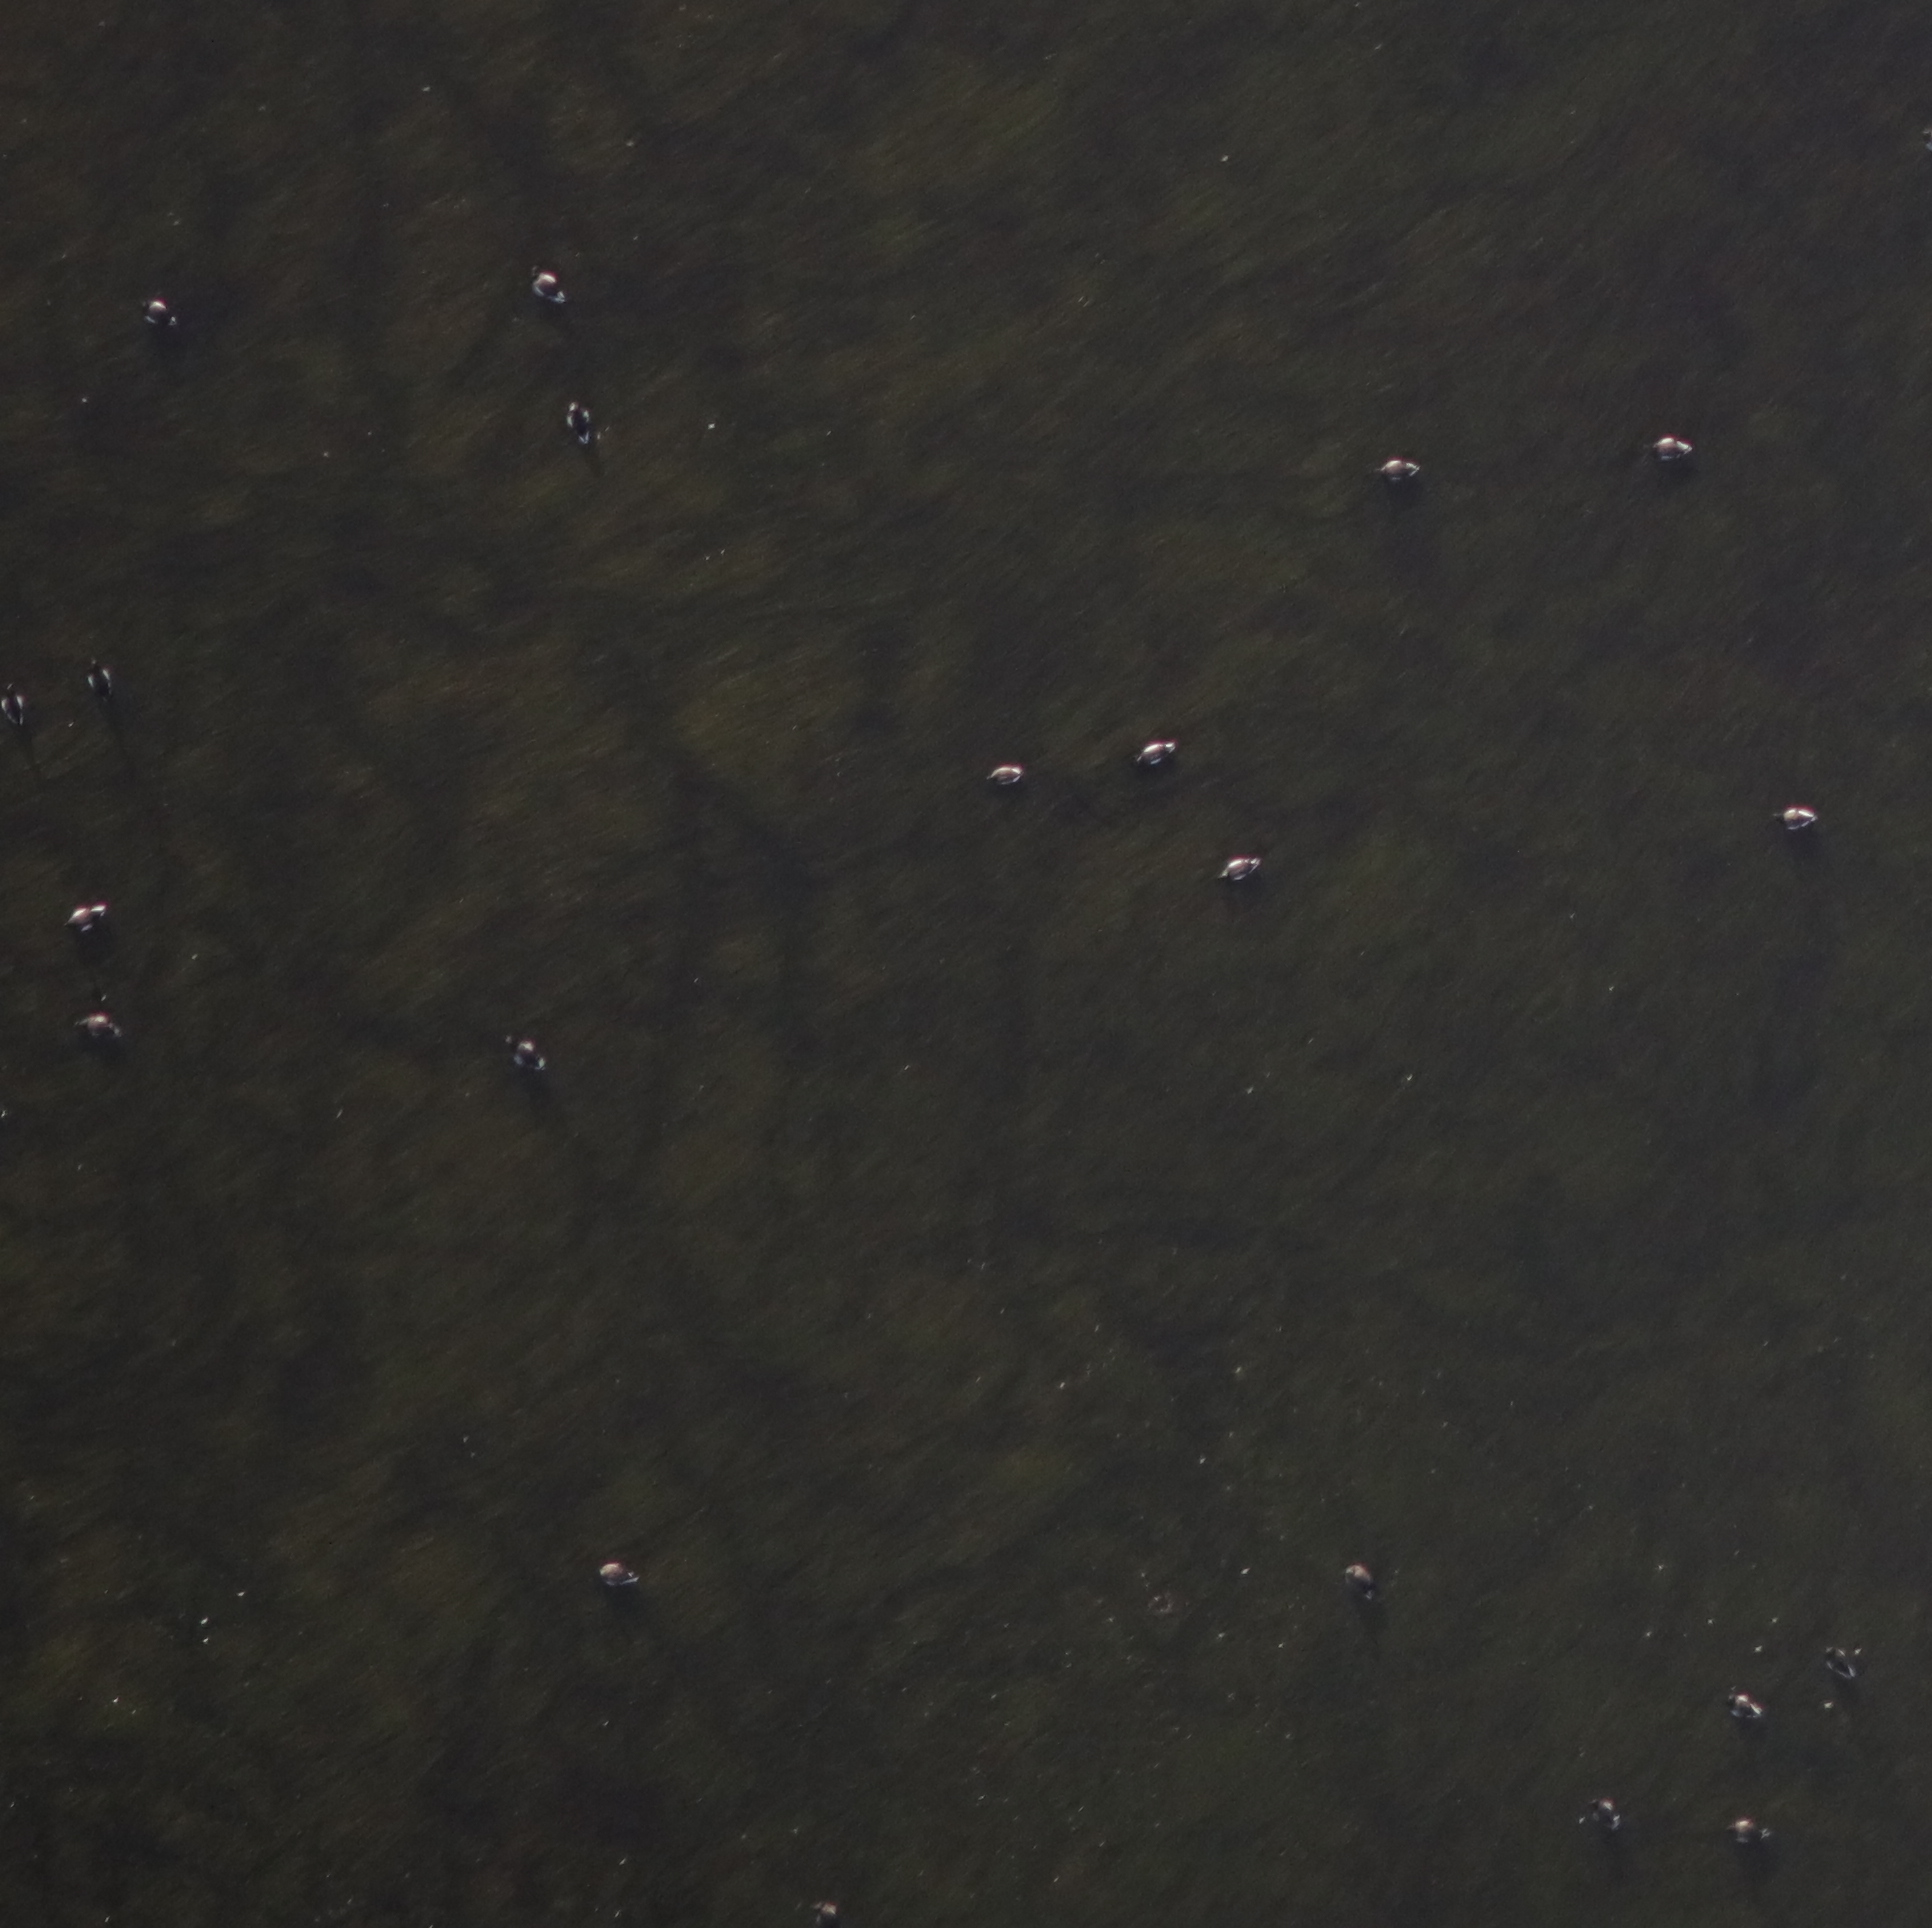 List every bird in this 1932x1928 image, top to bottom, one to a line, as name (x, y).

brant (547, 287)
brant (160, 314)
brant (582, 422)
brant (1671, 450)
brant (1398, 471)
brant (101, 679)
brant (13, 708)
brant (1157, 754)
brant (1003, 766)
brant (1799, 820)
brant (1242, 869)
brant (85, 917)
brant (99, 1023)
brant (527, 1053)
brant (615, 1571)
brant (1359, 1579)
brant (1844, 1663)
brant (1746, 1705)
brant (1604, 1811)
brant (1748, 1831)